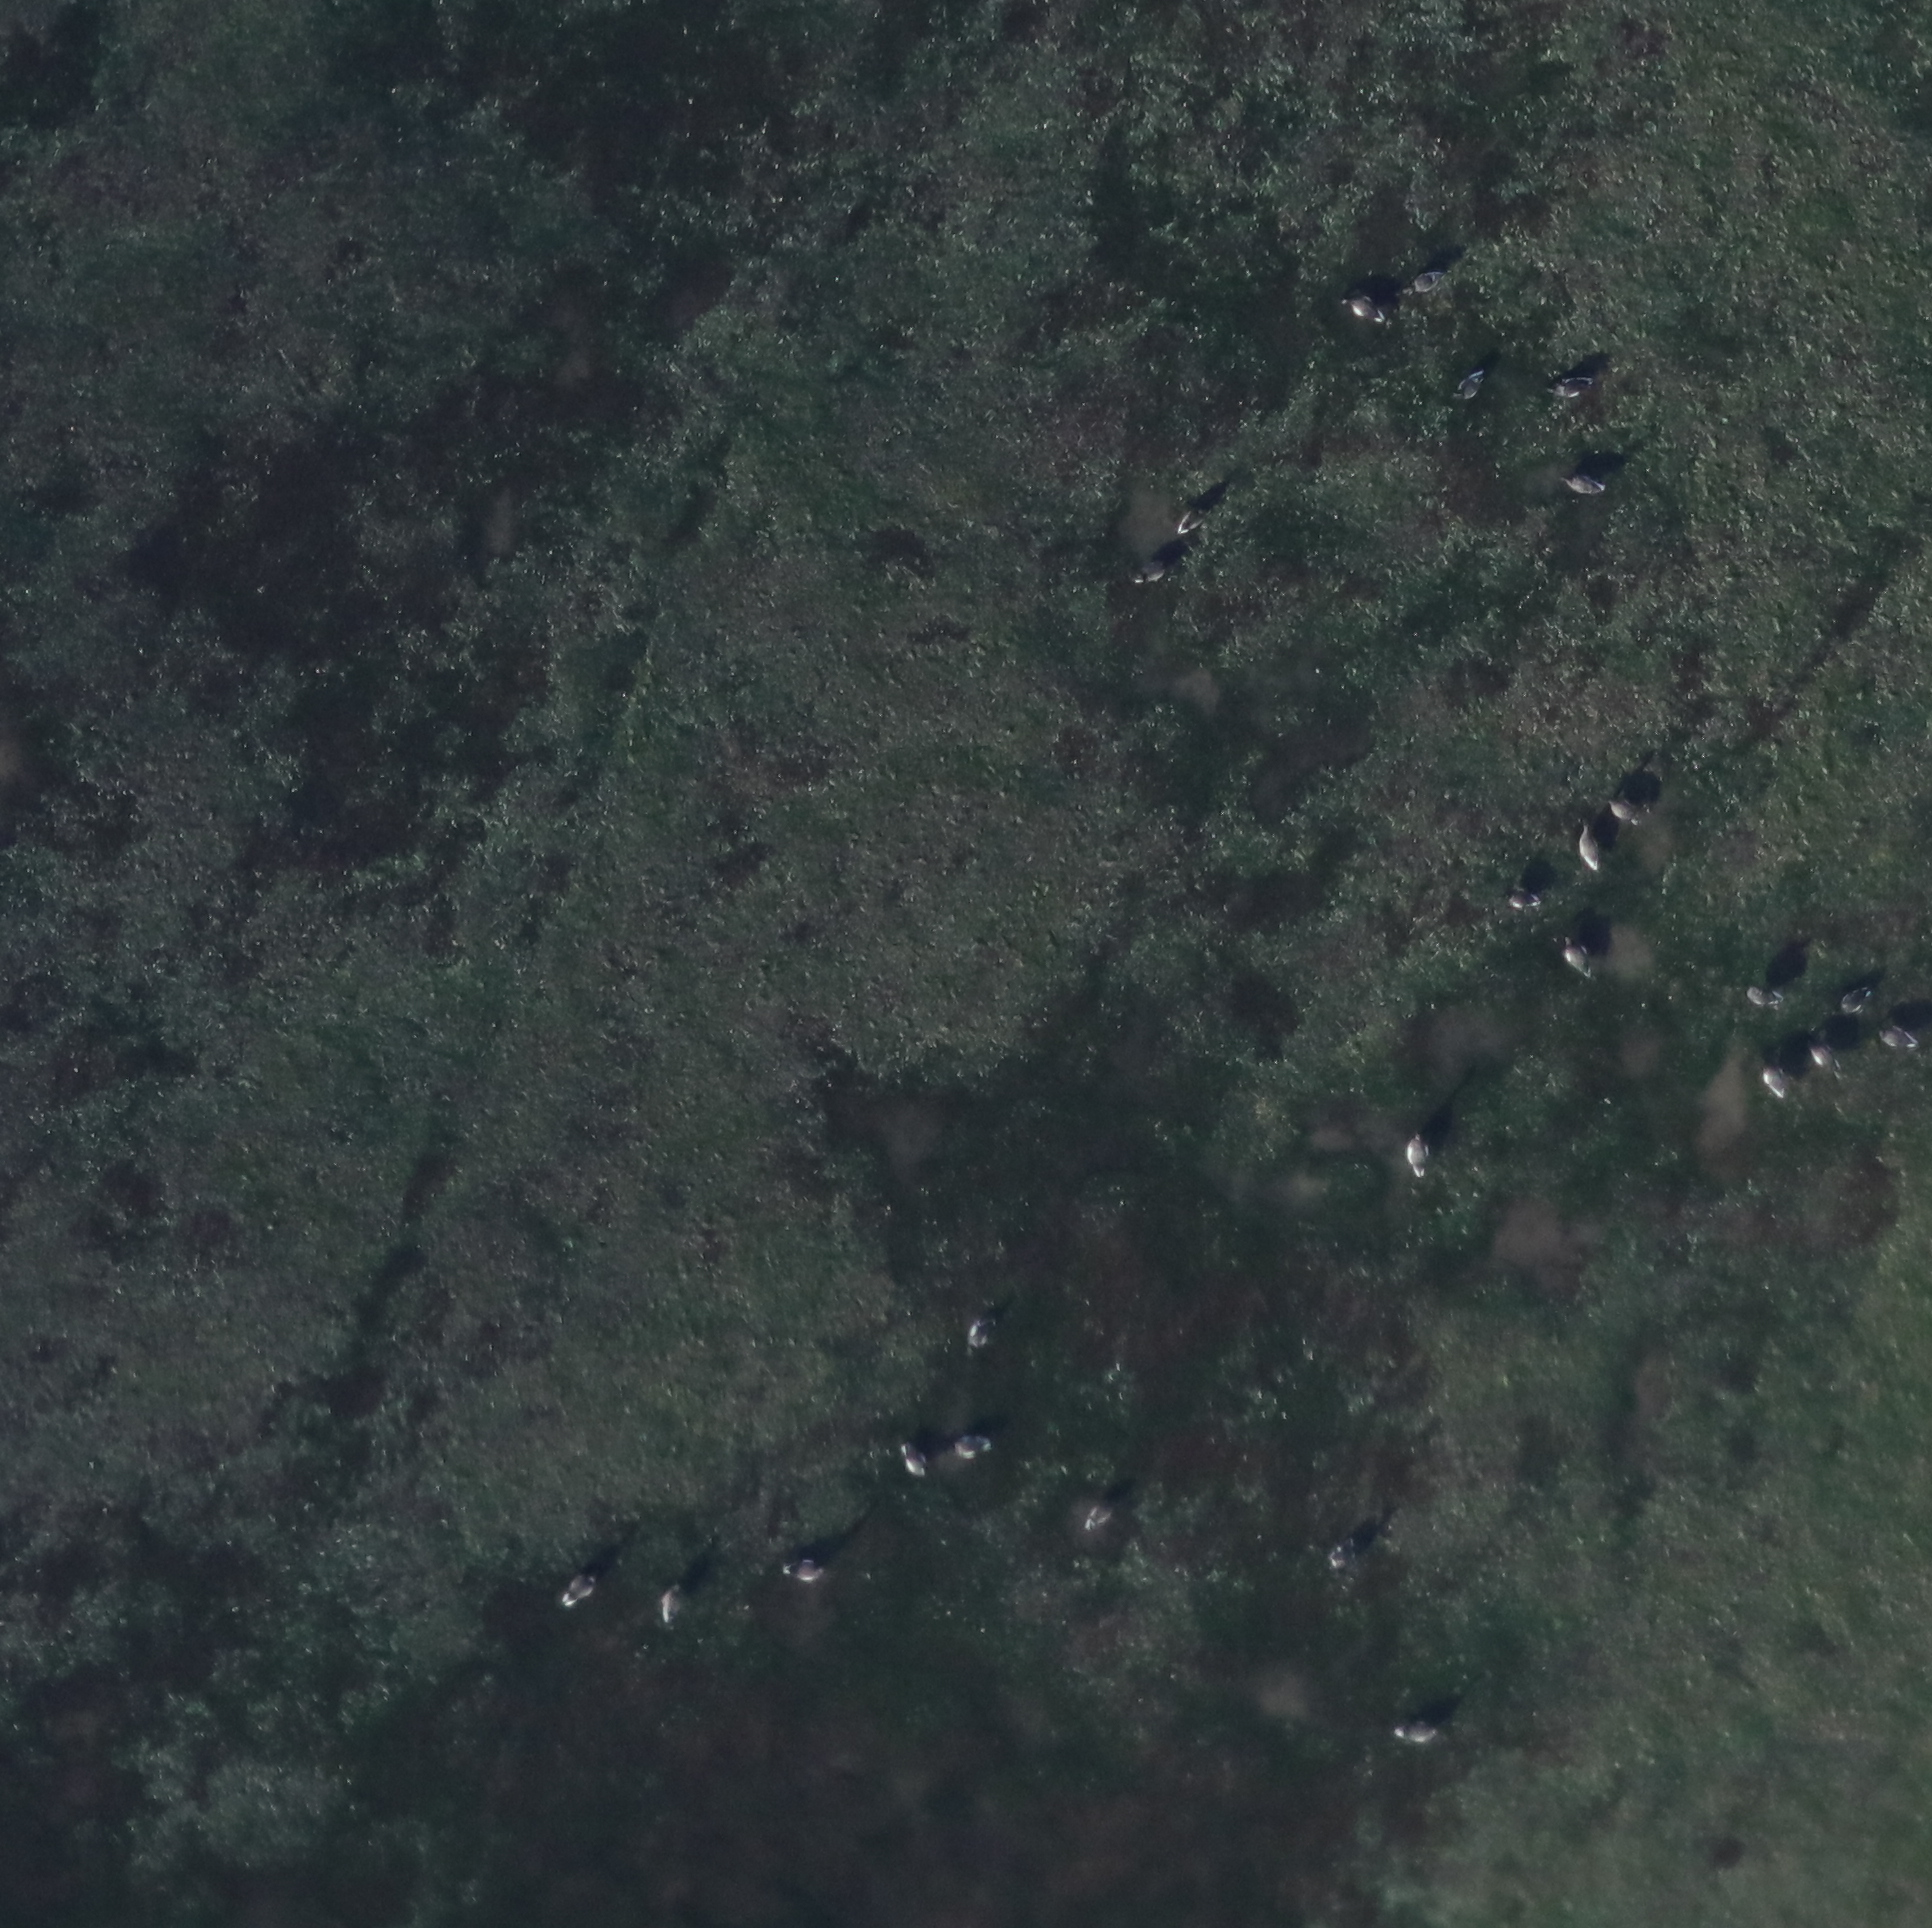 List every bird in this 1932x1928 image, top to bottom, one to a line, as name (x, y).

brant (1425, 282)
brant (1363, 304)
brant (1466, 387)
brant (1573, 390)
brant (1583, 482)
brant (1192, 520)
brant (1157, 572)
brant (1623, 806)
brant (1590, 847)
brant (1521, 897)
brant (1576, 956)
brant (1761, 997)
brant (1853, 999)
brant (1896, 1037)
brant (1821, 1053)
brant (1776, 1080)
brant (1417, 1154)
brant (977, 1335)
brant (970, 1446)
brant (913, 1460)
brant (1099, 1515)
brant (1342, 1554)
brant (805, 1569)
brant (579, 1587)
brant (674, 1603)
brant (1418, 1731)